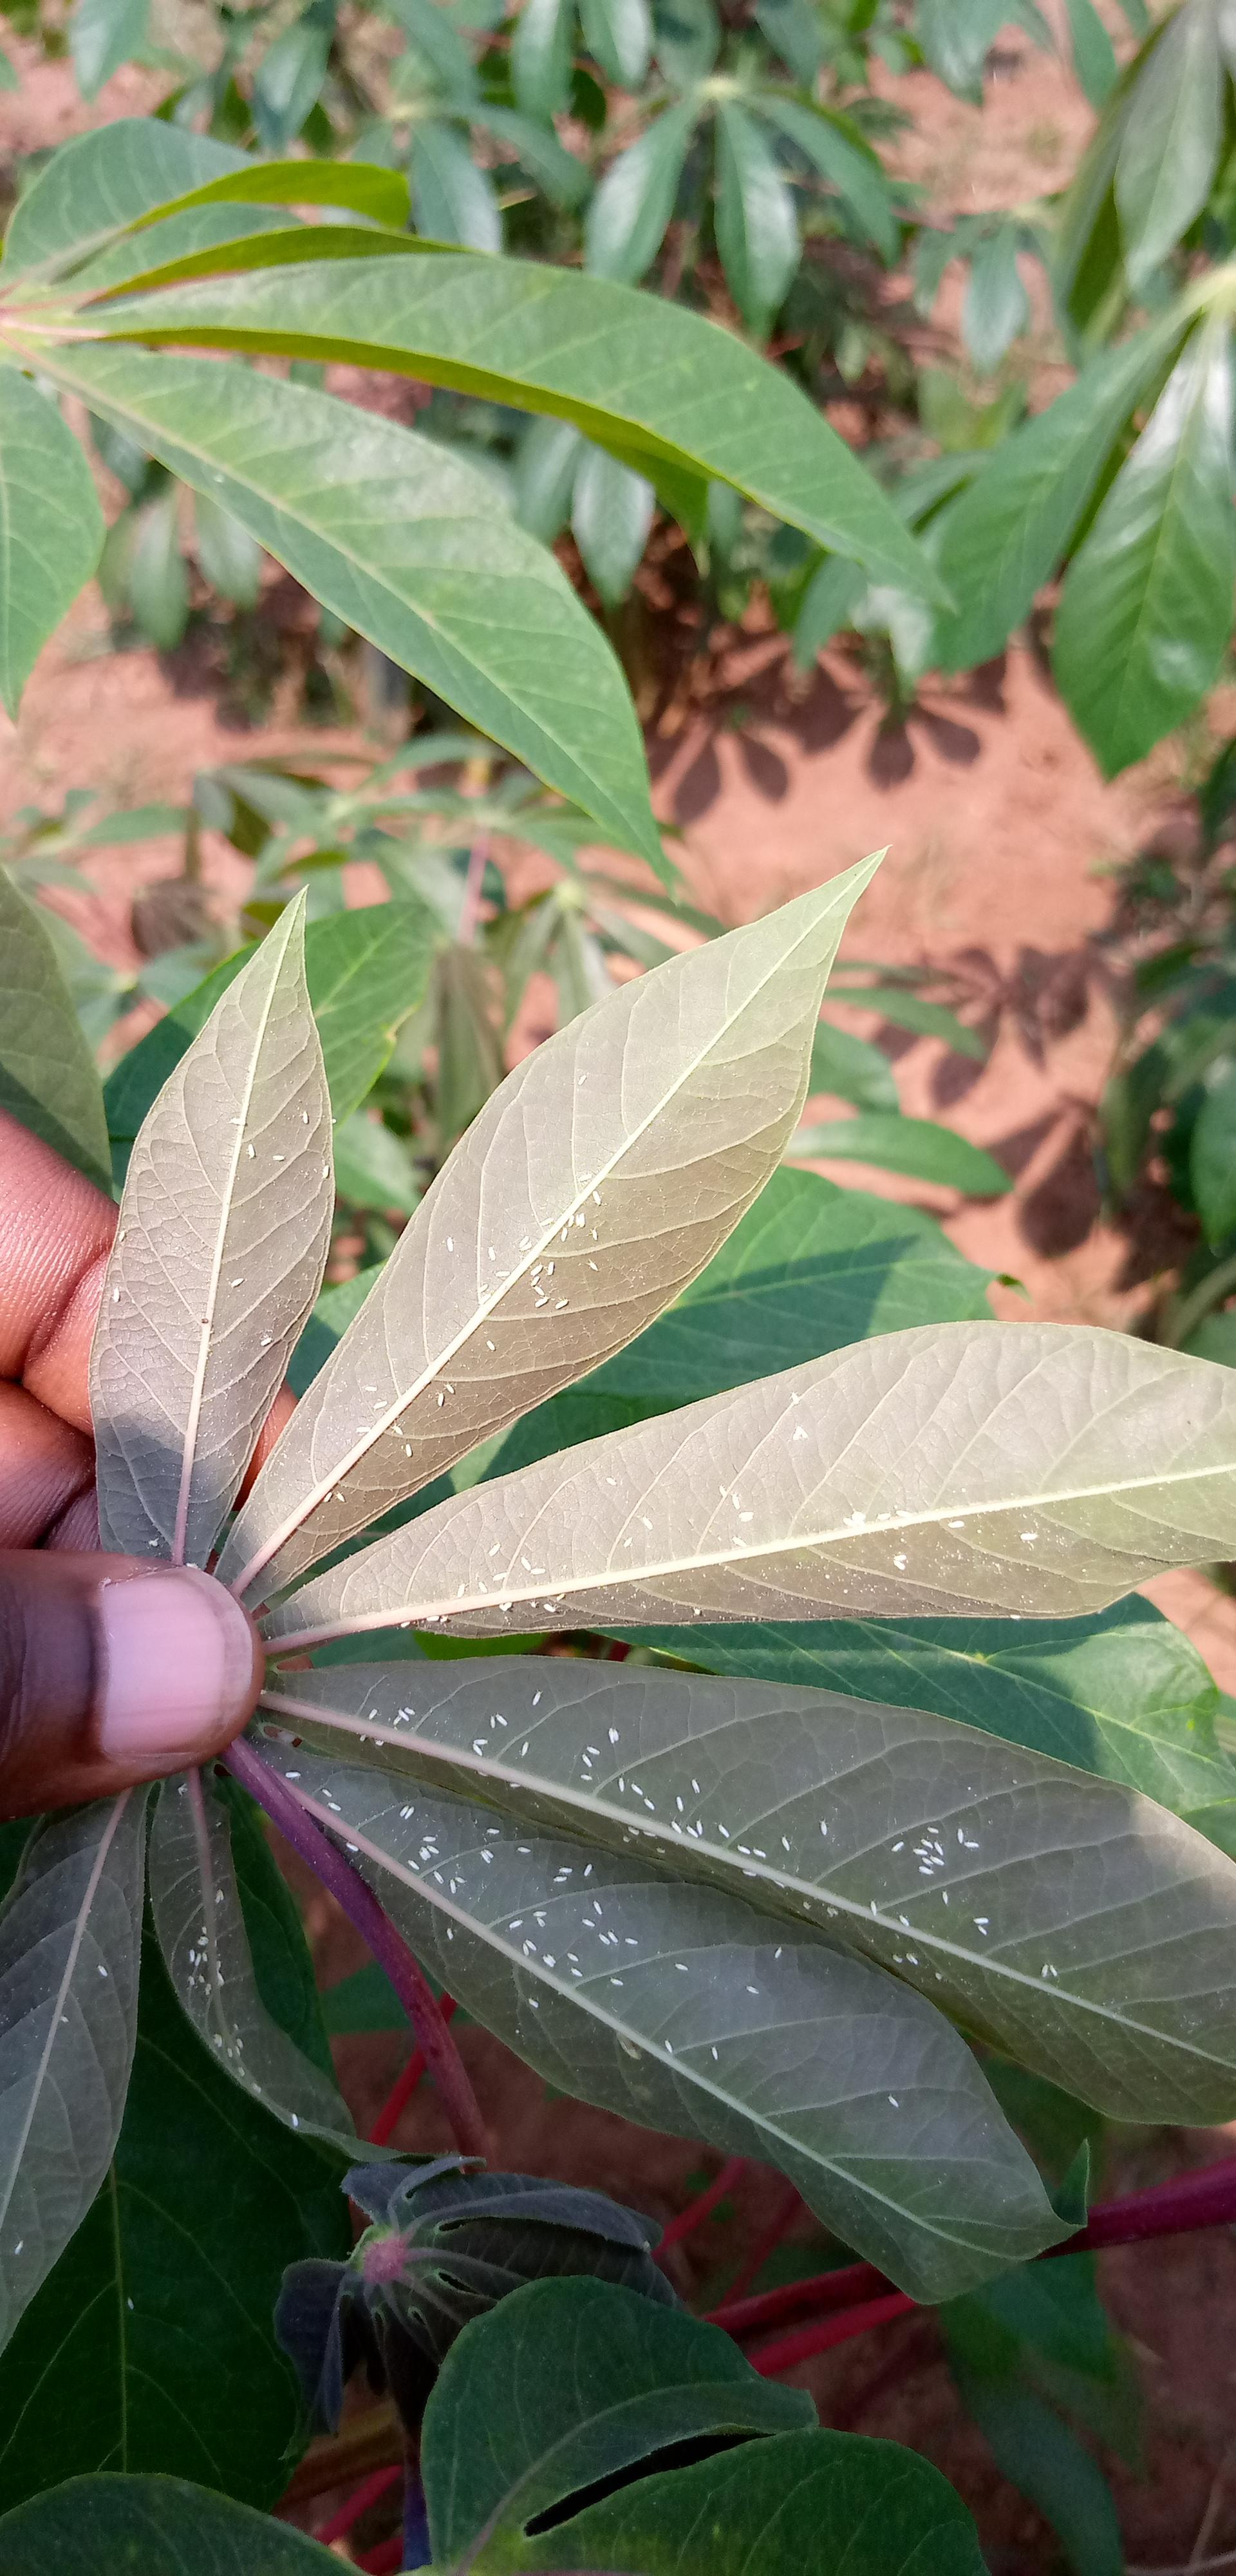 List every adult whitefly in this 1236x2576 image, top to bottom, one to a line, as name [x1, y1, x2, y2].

whitefly [576, 1073, 590, 1086]
whitefly [301, 1109, 312, 1126]
whitefly [227, 1115, 247, 1128]
whitefly [246, 1142, 257, 1163]
whitefly [270, 1154, 288, 1162]
whitefly [321, 1161, 331, 1179]
whitefly [577, 1171, 594, 1183]
whitefly [591, 1189, 603, 1207]
whitefly [579, 1212, 586, 1229]
whitefly [576, 1213, 579, 1228]
whitefly [567, 1215, 576, 1229]
whitefly [539, 1216, 556, 1228]
whitefly [559, 1226, 569, 1242]
whitefly [590, 1227, 601, 1242]
whitefly [117, 1229, 126, 1245]
whitefly [445, 1235, 456, 1253]
whitefly [519, 1235, 530, 1246]
whitefly [520, 1242, 533, 1252]
whitefly [486, 1245, 499, 1262]
whitefly [588, 1259, 601, 1274]
whitefly [547, 1260, 557, 1276]
whitefly [530, 1264, 545, 1278]
whitefly [494, 1269, 512, 1279]
whitefly [530, 1274, 541, 1287]
whitefly [228, 1275, 247, 1289]
whitefly [477, 1282, 489, 1293]
whitefly [533, 1285, 547, 1296]
whitefly [110, 1286, 122, 1305]
whitefly [477, 1291, 492, 1307]
whitefly [534, 1295, 550, 1311]
whitefly [554, 1298, 570, 1311]
whitefly [259, 1336, 274, 1348]
whitefly [485, 1339, 496, 1352]
whitefly [445, 1383, 456, 1395]
whitefly [364, 1385, 379, 1393]
whitefly [789, 1388, 801, 1406]
whitefly [435, 1392, 447, 1406]
whitefly [372, 1399, 388, 1410]
whitefly [391, 1423, 407, 1437]
whitefly [789, 1425, 811, 1441]
whitefly [355, 1425, 372, 1435]
whitefly [403, 1443, 415, 1459]
whitefly [603, 1475, 619, 1486]
whitefly [716, 1483, 729, 1498]
whitefly [323, 1490, 333, 1505]
whitefly [336, 1491, 346, 1504]
whitefly [731, 1492, 742, 1510]
whitefly [894, 1508, 914, 1517]
whitefly [738, 1510, 756, 1517]
whitefly [851, 1511, 868, 1526]
whitefly [875, 1512, 891, 1521]
whitefly [641, 1513, 655, 1532]
whitefly [741, 1516, 754, 1524]
whitefly [842, 1517, 857, 1528]
whitefly [945, 1519, 968, 1529]
whitefly [1018, 1529, 1041, 1542]
whitefly [731, 1534, 747, 1548]
whitefly [621, 1535, 634, 1549]
whitefly [147, 1538, 160, 1549]
whitefly [485, 1540, 503, 1557]
whitefly [892, 1553, 908, 1562]
whitefly [520, 1555, 531, 1571]
whitefly [892, 1560, 906, 1571]
whitefly [185, 1561, 200, 1569]
whitefly [530, 1567, 547, 1576]
whitefly [492, 1571, 509, 1582]
whitefly [476, 1580, 489, 1595]
whitefly [454, 1581, 471, 1598]
whitefly [556, 1592, 567, 1601]
whitefly [529, 1598, 539, 1612]
whitefly [496, 1602, 514, 1613]
whitefly [542, 1602, 559, 1614]
whitefly [692, 1606, 703, 1616]
whitefly [426, 1615, 441, 1622]
whitefly [440, 1615, 451, 1623]
whitefly [399, 1620, 412, 1630]
whitefly [530, 1689, 544, 1706]
whitefly [403, 1706, 415, 1717]
whitefly [367, 1707, 379, 1721]
whitefly [397, 1707, 410, 1723]
whitefly [494, 1712, 509, 1728]
whitefly [489, 1714, 497, 1730]
whitefly [391, 1714, 404, 1727]
whitefly [607, 1725, 615, 1744]
whitefly [612, 1728, 621, 1742]
whitefly [358, 1734, 368, 1743]
whitefly [373, 1738, 385, 1747]
whitefly [471, 1738, 489, 1745]
whitefly [519, 1741, 532, 1757]
whitefly [471, 1743, 484, 1757]
whitefly [585, 1745, 601, 1756]
whitefly [581, 1753, 594, 1768]
whitefly [284, 1769, 302, 1779]
whitefly [578, 1773, 594, 1782]
whitefly [617, 1776, 628, 1794]
whitefly [689, 1778, 704, 1794]
whitefly [176, 1782, 191, 1797]
whitefly [630, 1782, 644, 1795]
whitefly [319, 1786, 333, 1798]
whitefly [674, 1795, 686, 1814]
whitefly [642, 1797, 656, 1811]
whitefly [326, 1801, 342, 1813]
whitefly [400, 1804, 409, 1817]
whitefly [404, 1806, 415, 1820]
whitefly [818, 1819, 831, 1836]
whitefly [670, 1819, 683, 1834]
whitefly [695, 1819, 706, 1835]
whitefly [717, 1823, 732, 1840]
whitefly [685, 1824, 699, 1838]
whitefly [626, 1825, 640, 1836]
whitefly [485, 1826, 501, 1836]
whitefly [926, 1826, 940, 1835]
whitefly [956, 1827, 966, 1844]
whitefly [642, 1830, 657, 1838]
whitefly [621, 1834, 631, 1845]
whitefly [420, 1835, 438, 1843]
whitefly [779, 1835, 793, 1852]
whitefly [919, 1838, 934, 1849]
whitefly [933, 1840, 944, 1856]
whitefly [890, 1841, 904, 1853]
whitefly [343, 1841, 360, 1853]
whitefly [963, 1841, 980, 1850]
whitefly [426, 1844, 440, 1855]
whitefly [735, 1844, 751, 1857]
whitefly [516, 1845, 532, 1854]
whitefly [418, 1846, 432, 1861]
whitefly [751, 1847, 767, 1859]
whitefly [912, 1848, 930, 1856]
whitefly [483, 1848, 494, 1859]
whitefly [480, 1850, 491, 1864]
whitefly [930, 1855, 944, 1867]
whitefly [921, 1857, 935, 1867]
whitefly [406, 1859, 420, 1871]
whitefly [582, 1861, 594, 1877]
whitefly [917, 1864, 935, 1875]
whitefly [557, 1866, 574, 1875]
whitefly [741, 1869, 757, 1878]
whitefly [432, 1870, 445, 1885]
whitefly [454, 1875, 467, 1884]
whitefly [552, 1875, 568, 1882]
whitefly [449, 1877, 458, 1895]
whitefly [214, 1886, 225, 1903]
whitefly [941, 1889, 951, 1907]
whitefly [592, 1900, 606, 1915]
whitefly [869, 1900, 877, 1917]
whitefly [532, 1910, 548, 1918]
whitefly [897, 1913, 910, 1927]
whitefly [972, 1916, 991, 1924]
whitefly [536, 1917, 547, 1928]
whitefly [581, 1918, 595, 1928]
whitefly [507, 1918, 525, 1929]
whitefly [976, 1924, 988, 1937]
whitefly [201, 1926, 208, 1935]
whitefly [445, 1926, 454, 1941]
whitefly [607, 1930, 619, 1944]
whitefly [597, 1932, 610, 1946]
whitefly [624, 1937, 639, 1946]
whitefly [525, 1938, 536, 1951]
whitefly [521, 1942, 530, 1956]
whitefly [773, 1945, 784, 1960]
whitefly [189, 1948, 195, 1964]
whitefly [565, 1951, 580, 1962]
whitefly [195, 1951, 202, 1966]
whitefly [905, 1952, 921, 1965]
whitefly [546, 1953, 557, 1965]
whitefly [890, 1953, 903, 1964]
whitefly [543, 1954, 554, 1969]
whitefly [673, 1962, 689, 1972]
whitefly [96, 1964, 109, 1978]
whitefly [1040, 1964, 1049, 1981]
whitefly [1049, 1964, 1061, 1978]
whitefly [570, 1967, 583, 1978]
whitefly [216, 1971, 225, 1986]
whitefly [933, 1971, 946, 1981]
whitefly [608, 1975, 624, 1986]
whitefly [744, 1984, 760, 1994]
whitefly [527, 1997, 539, 2009]
whitefly [58, 2015, 71, 2024]
whitefly [212, 2032, 223, 2048]
whitefly [236, 2037, 246, 2049]
whitefly [663, 2038, 675, 2056]
whitefly [709, 2044, 721, 2062]
whitefly [226, 2047, 233, 2059]
whitefly [237, 2066, 246, 2078]
whitefly [886, 2094, 902, 2109]
whitefly [290, 2112, 301, 2128]
whitefly [13, 2239, 26, 2257]
whitefly [125, 2296, 136, 2311]